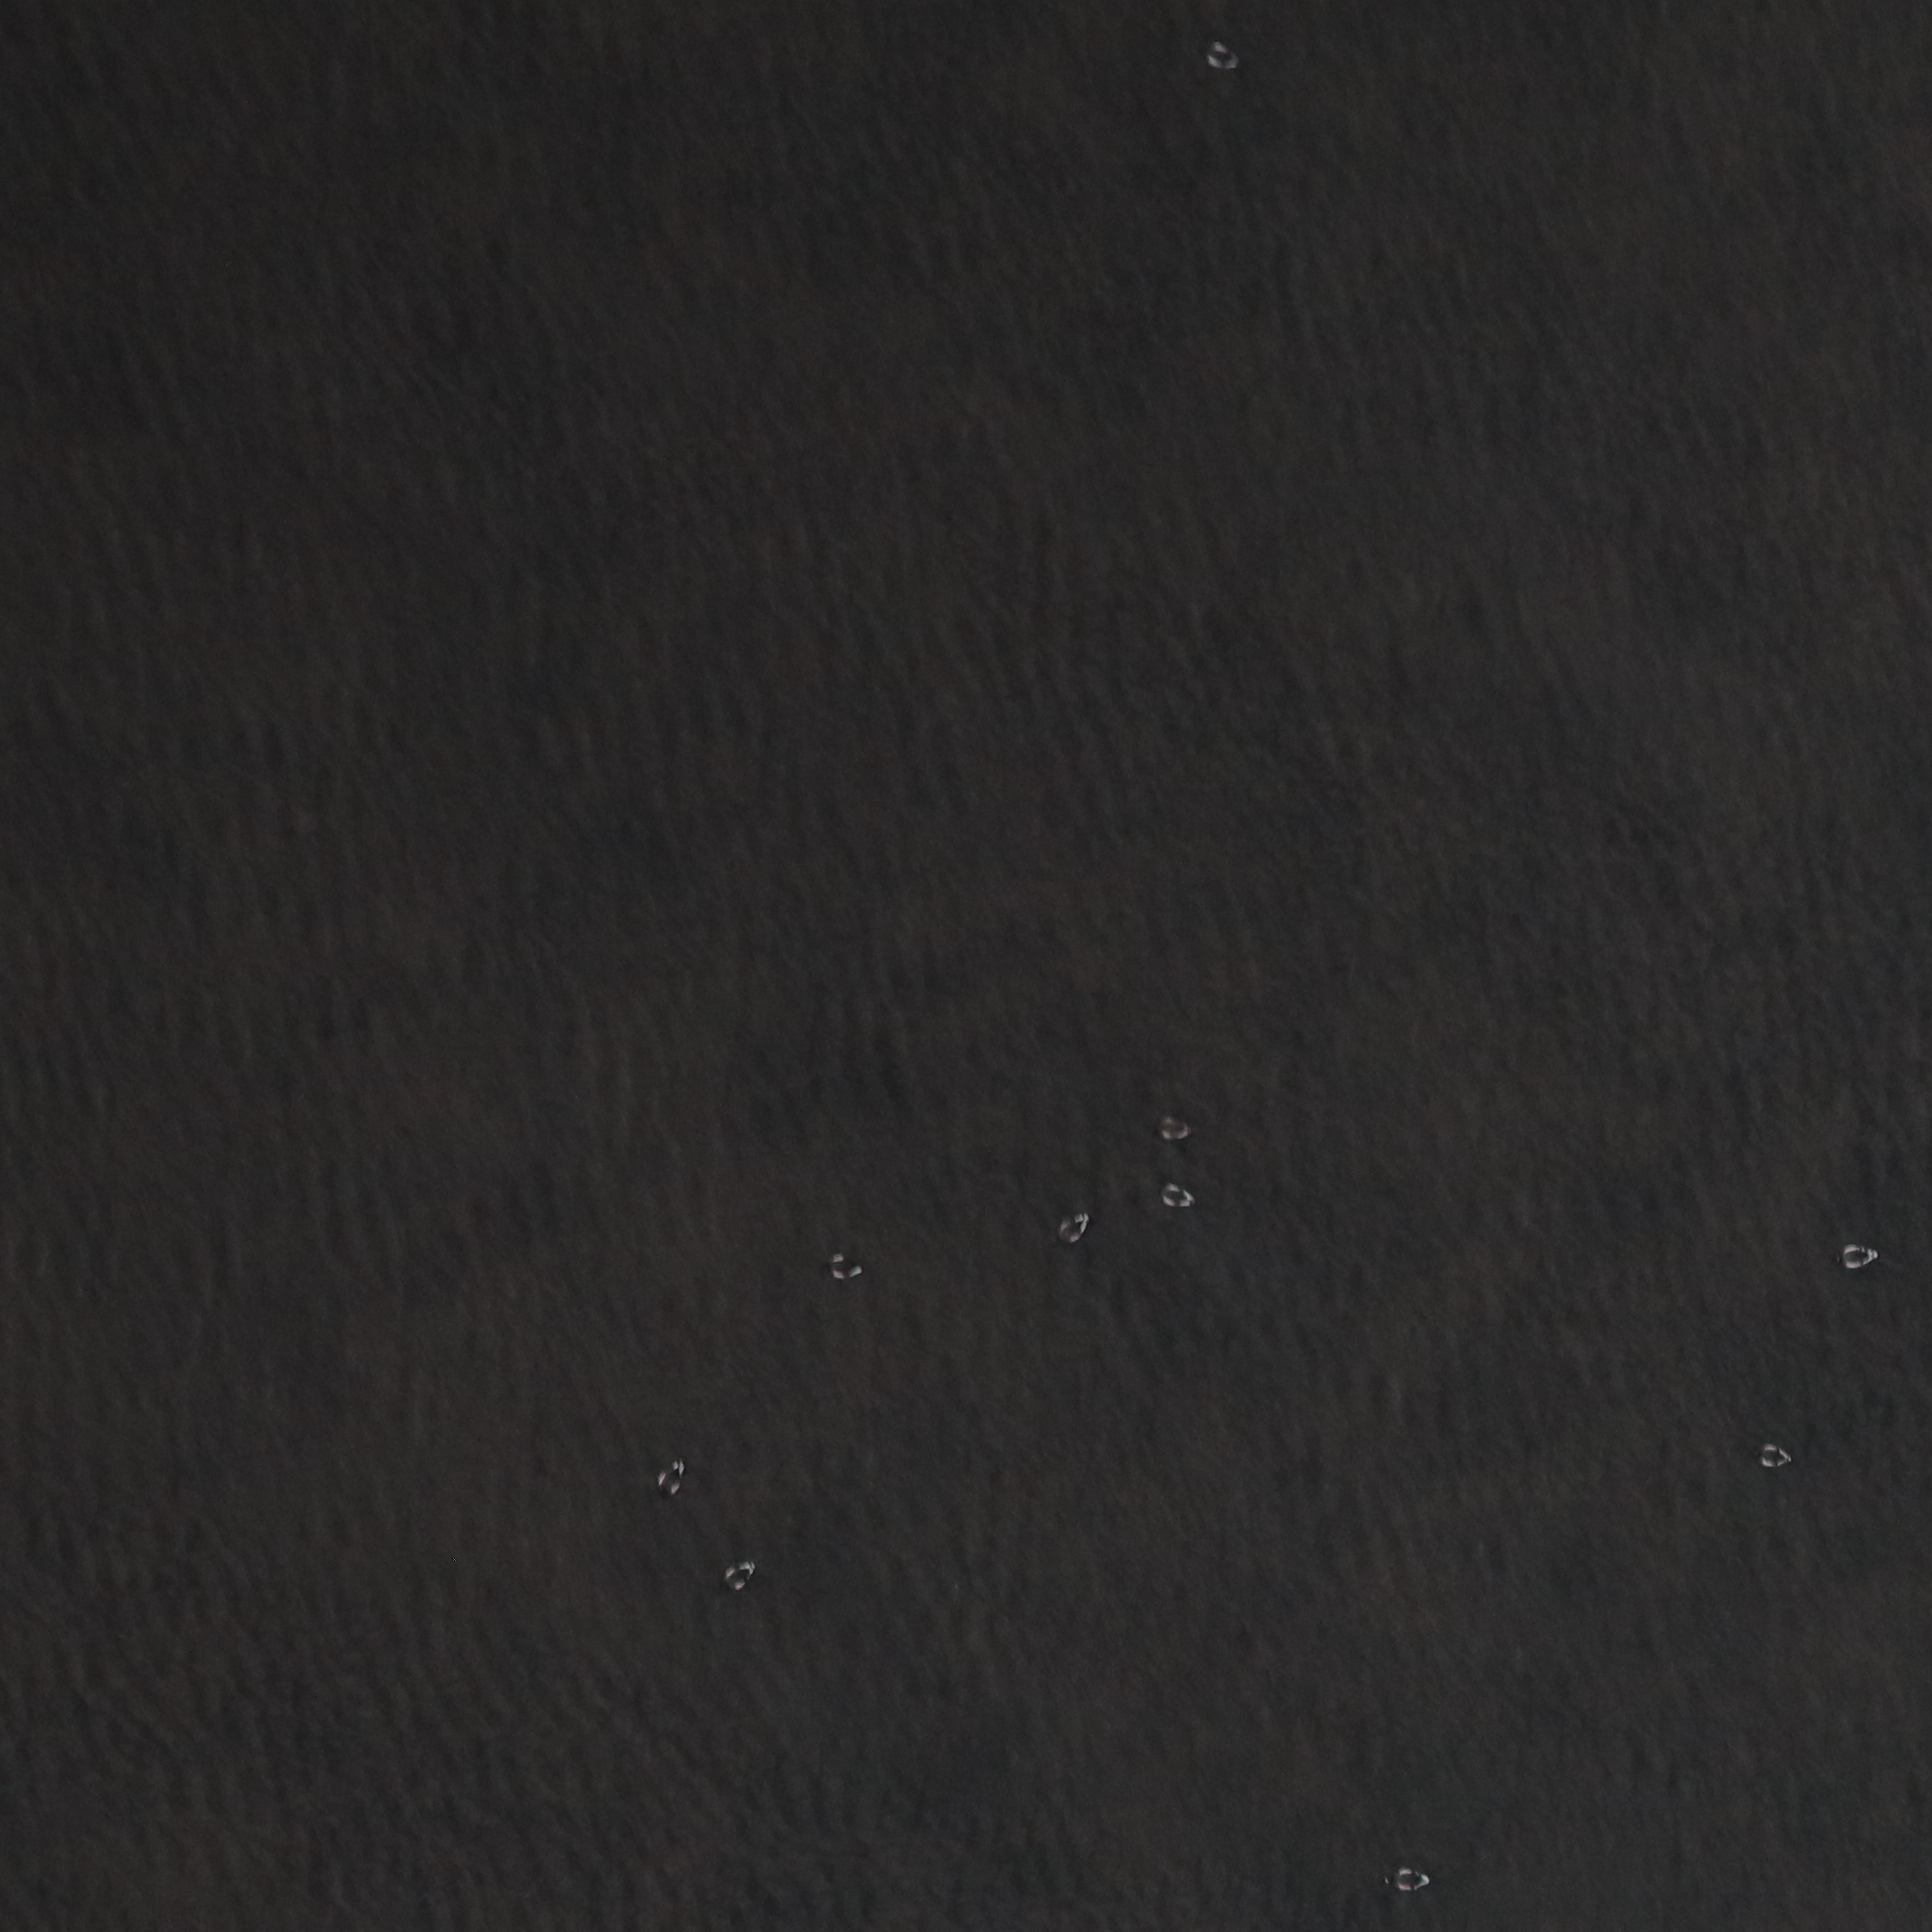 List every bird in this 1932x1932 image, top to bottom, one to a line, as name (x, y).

brant (1219, 55)
brant (1174, 1130)
brant (1176, 1196)
brant (1074, 1229)
brant (1856, 1256)
brant (843, 1268)
brant (1772, 1455)
brant (672, 1482)
brant (739, 1576)
brant (1406, 1882)